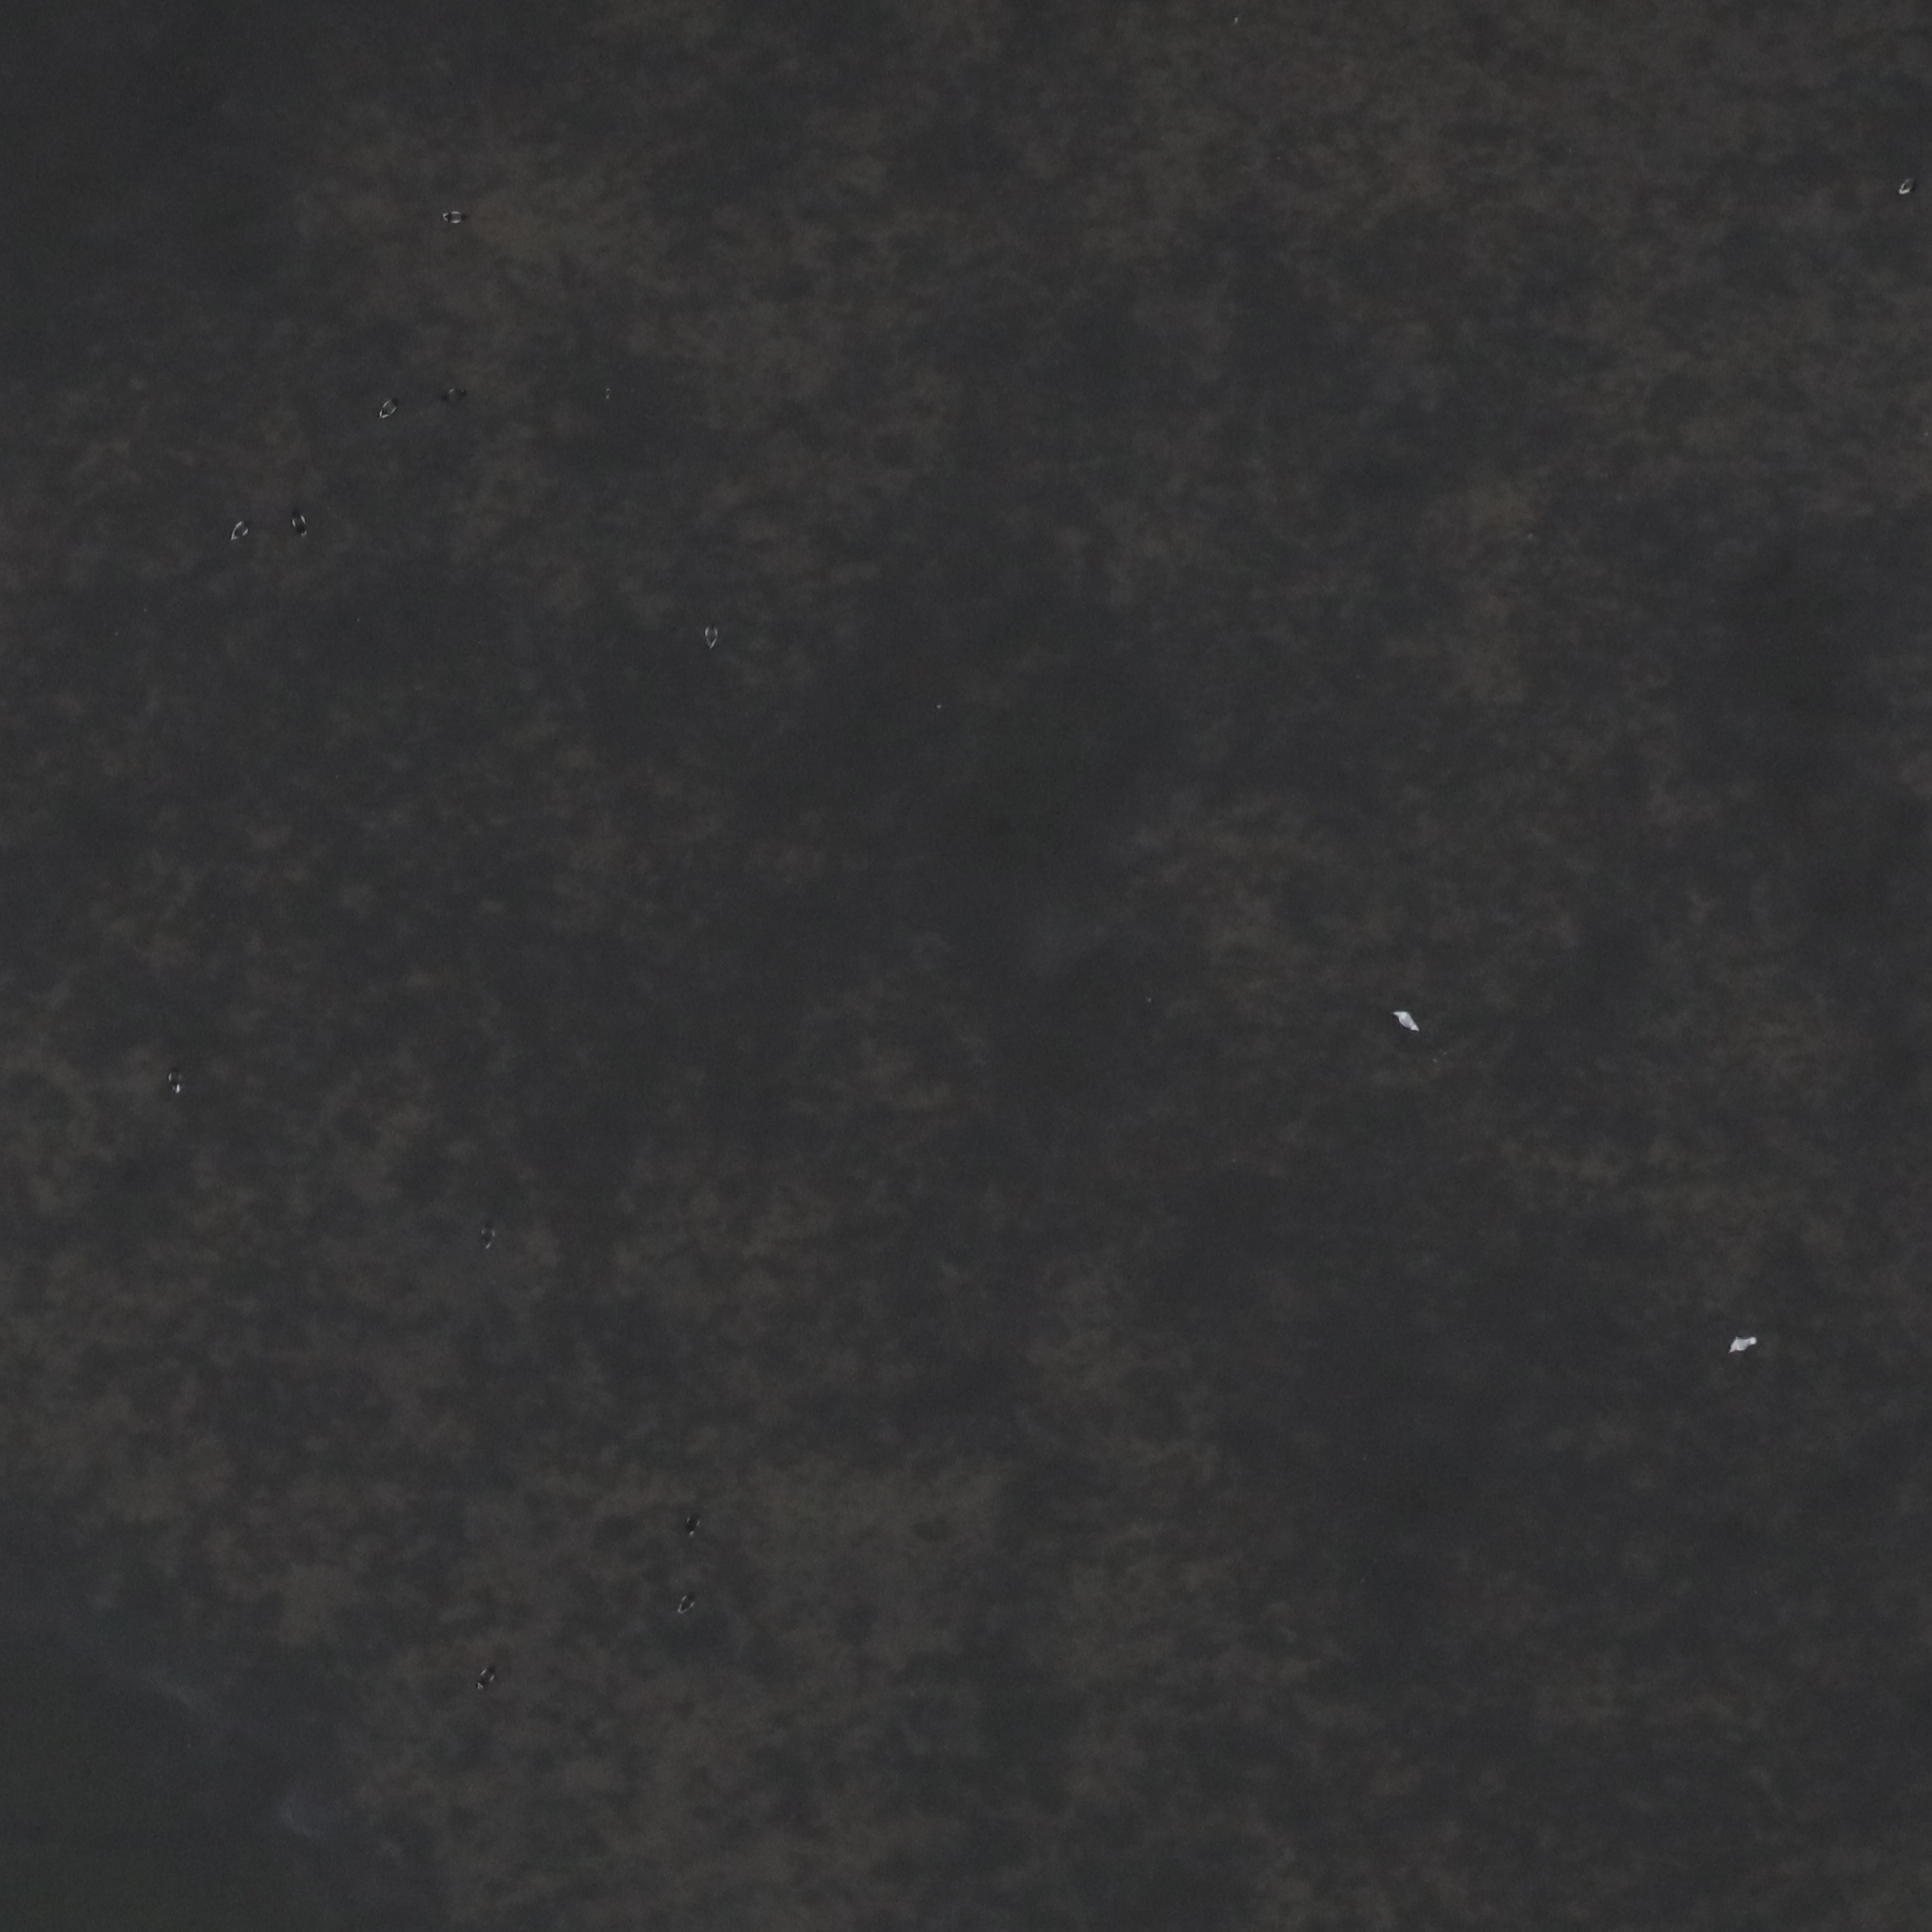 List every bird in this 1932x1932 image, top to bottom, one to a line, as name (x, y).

brant (1912, 183)
brant (455, 217)
brant (460, 395)
brant (388, 408)
brant (303, 520)
brant (240, 529)
brant (711, 636)
gull (1412, 1017)
brant (182, 1077)
gull (1742, 1344)
brant (696, 1525)
brant (688, 1597)
brant (482, 1677)